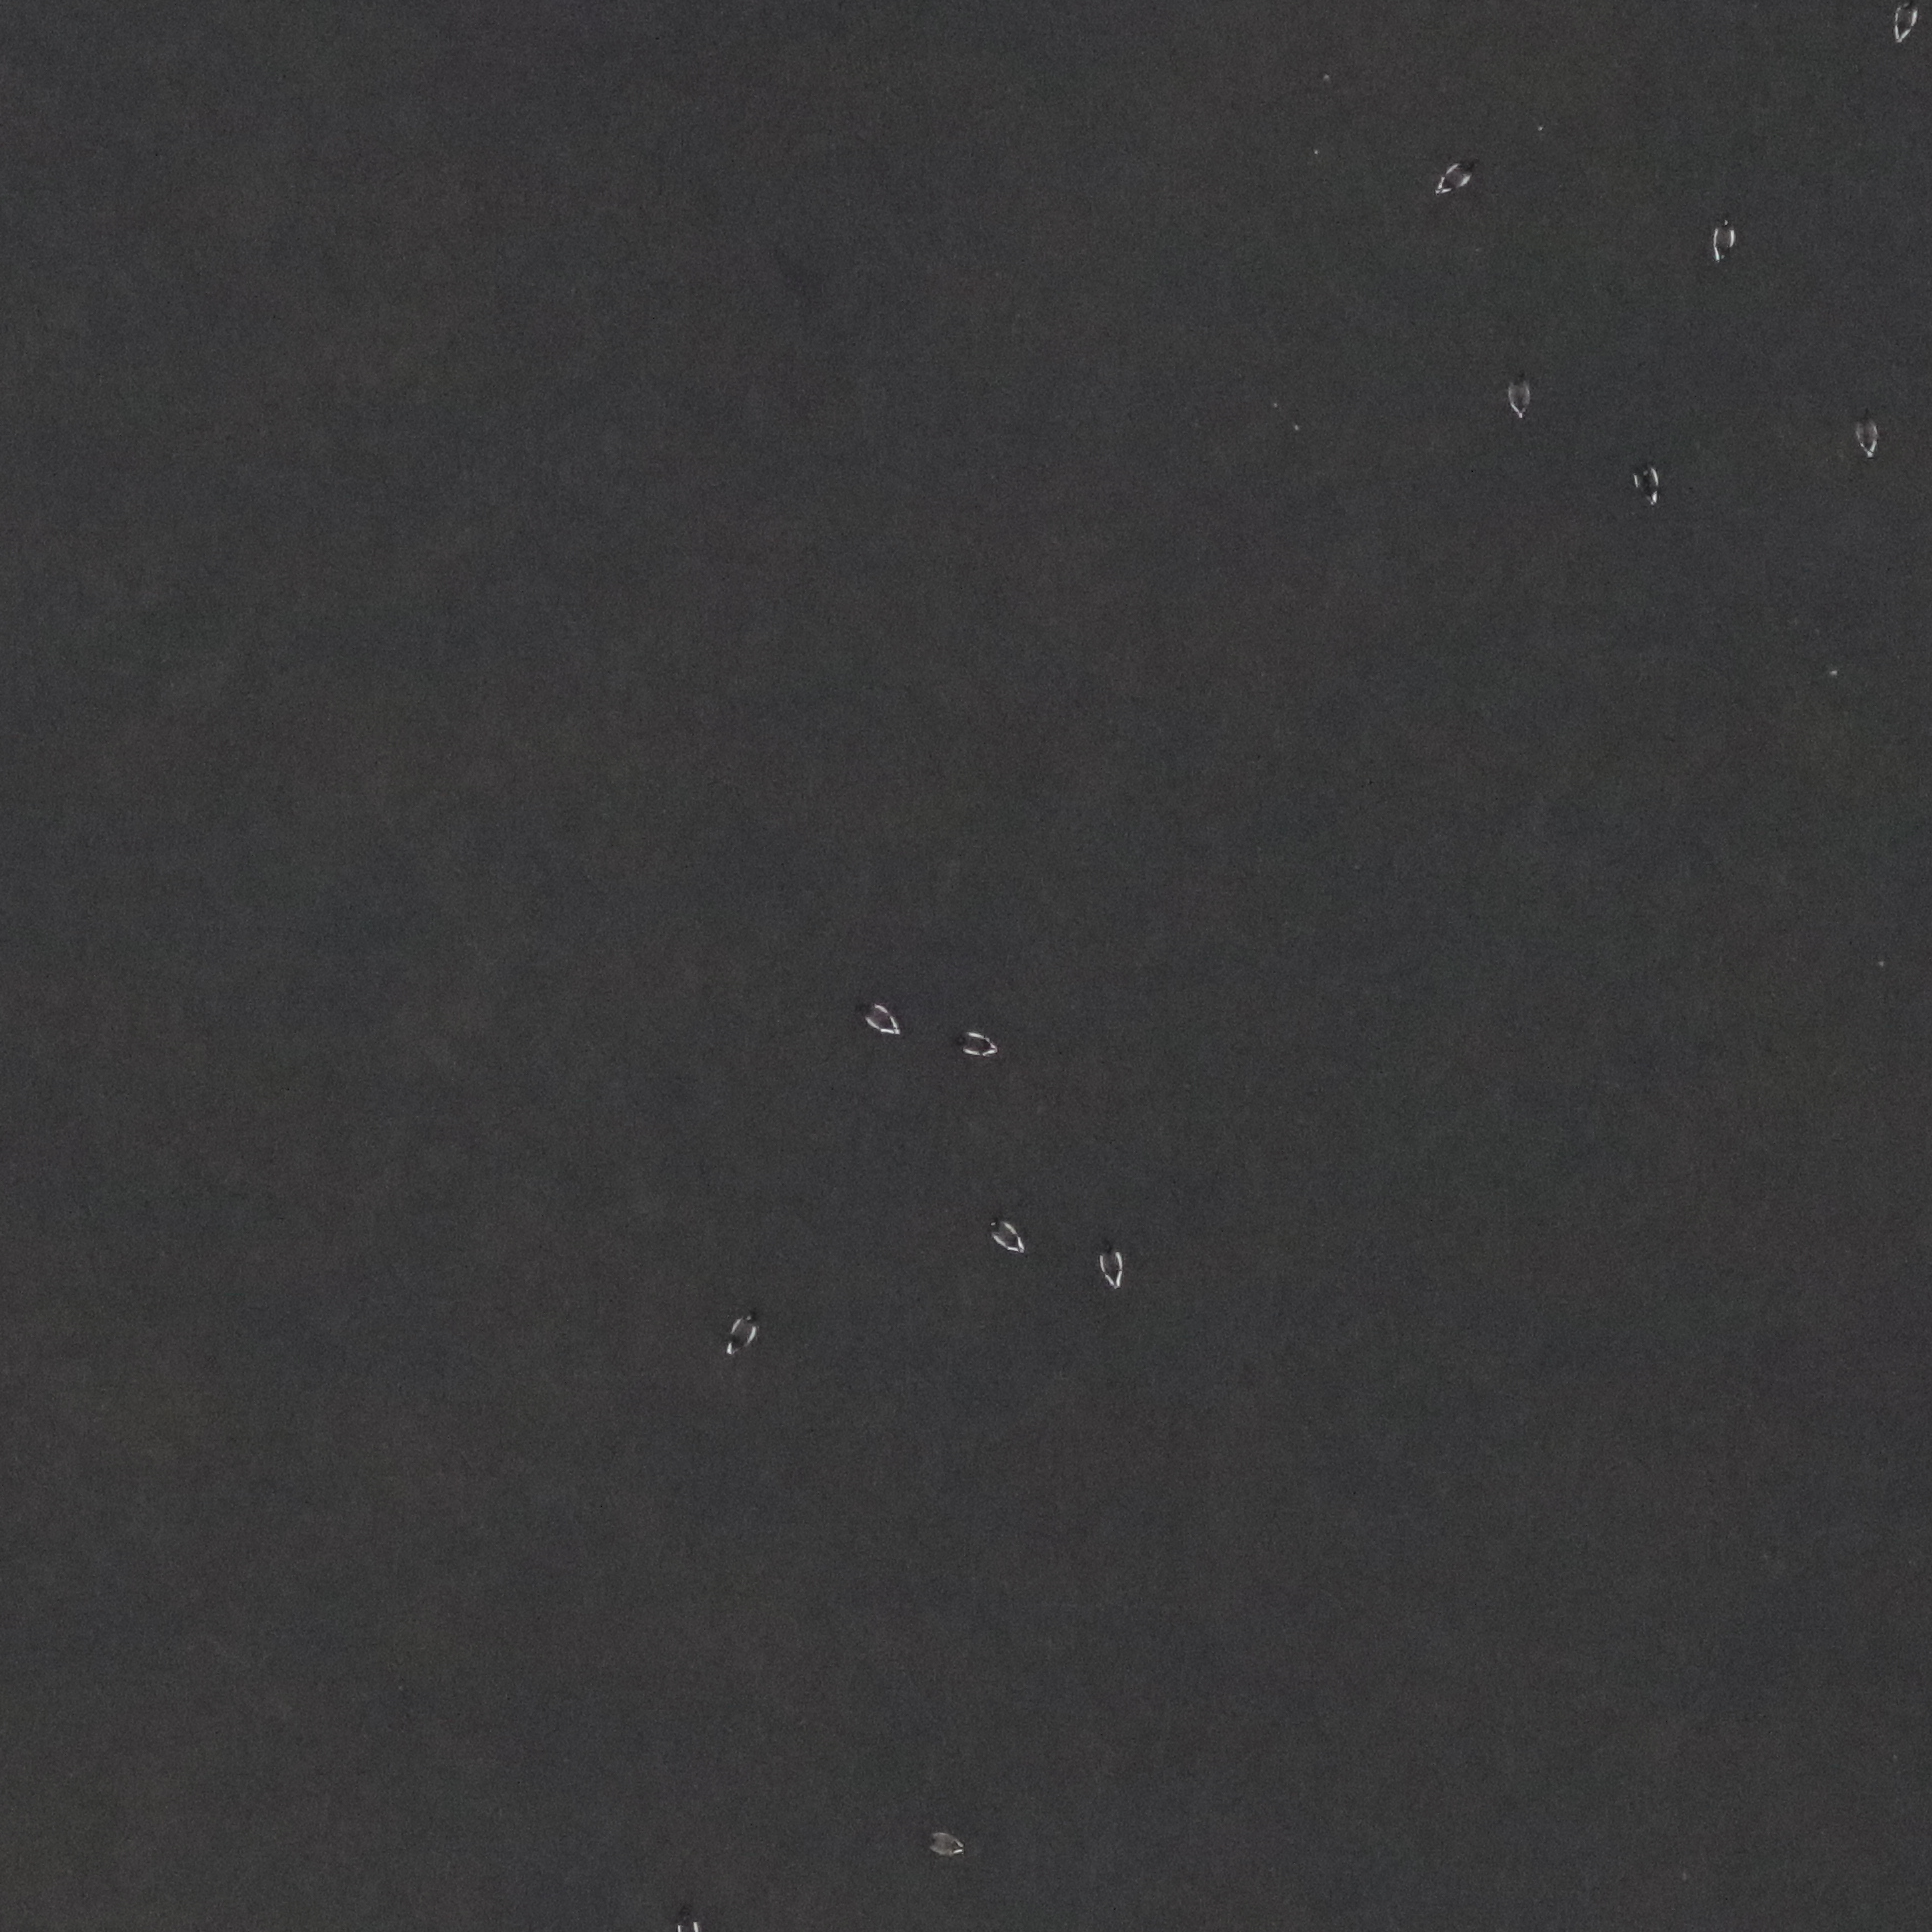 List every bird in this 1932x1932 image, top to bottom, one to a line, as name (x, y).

brant (1905, 20)
brant (1455, 176)
brant (1722, 238)
brant (1518, 395)
brant (1866, 434)
brant (1646, 482)
brant (881, 1019)
brant (976, 1044)
brant (1005, 1234)
brant (1110, 1266)
brant (741, 1333)
brant (944, 1842)